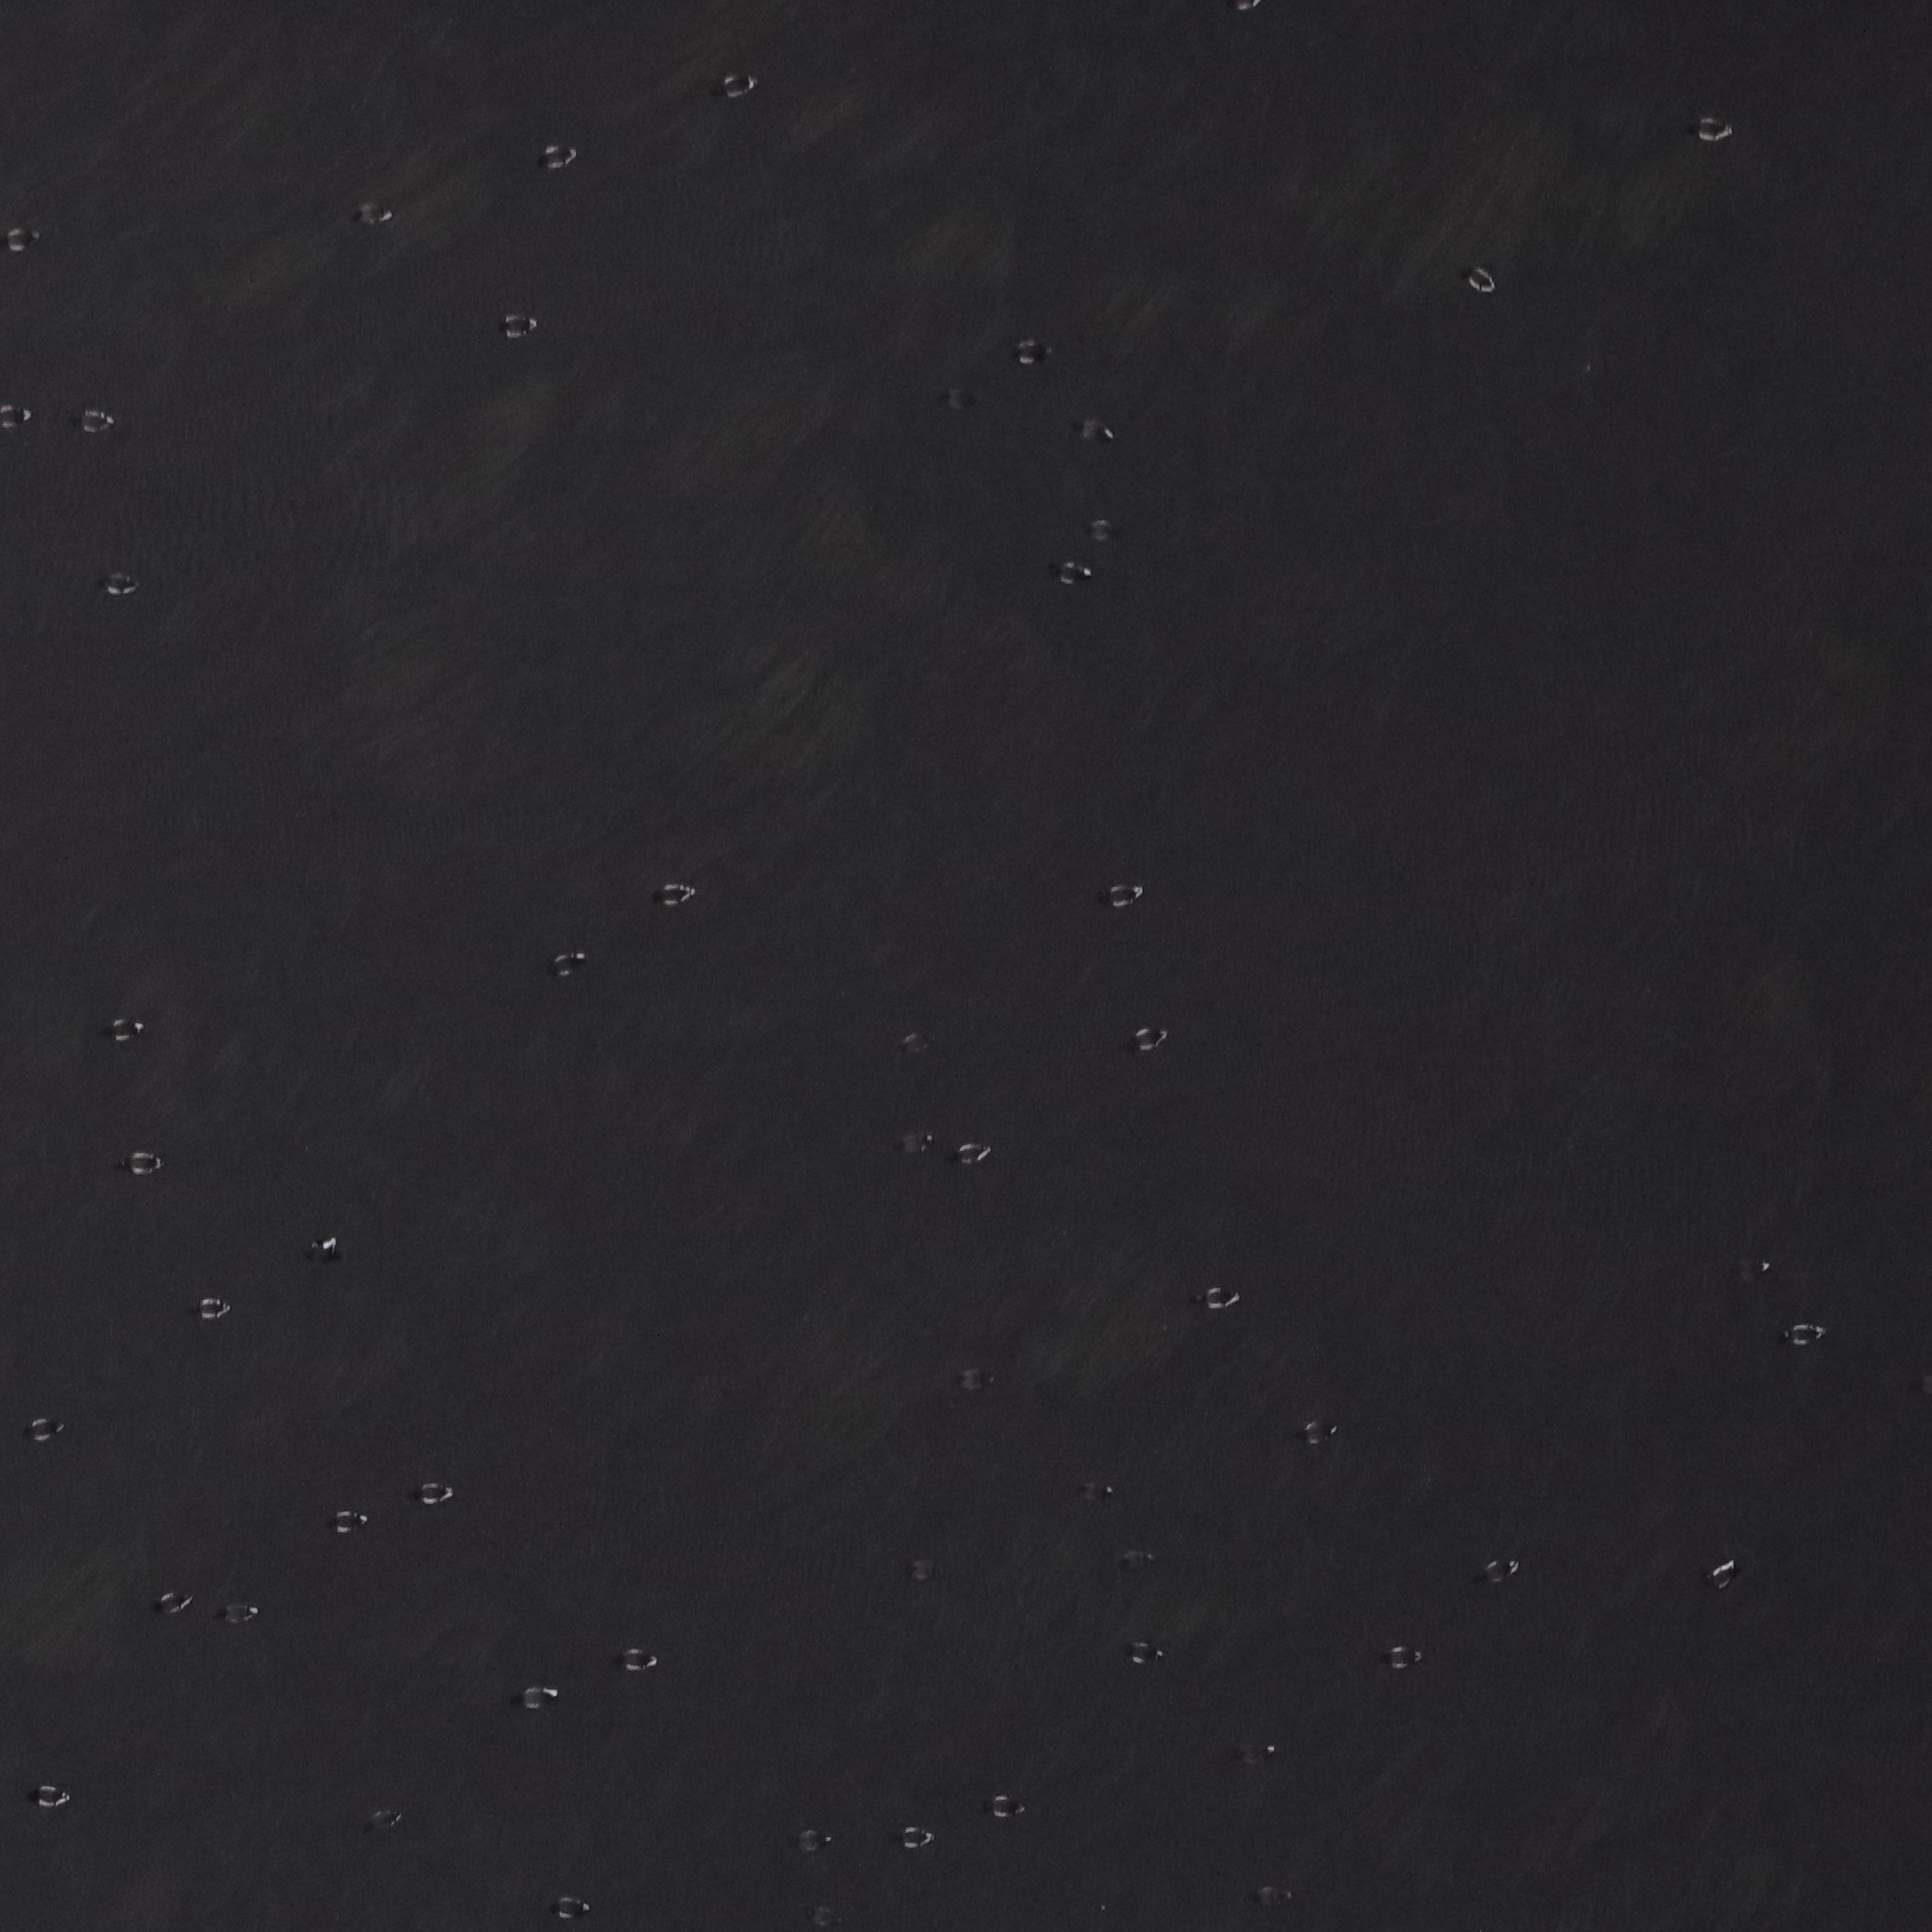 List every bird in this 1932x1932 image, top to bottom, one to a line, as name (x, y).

brant (738, 89)
brant (1712, 130)
brant (559, 158)
brant (372, 213)
brant (20, 239)
brant (1481, 280)
brant (519, 325)
brant (1031, 352)
brant (961, 397)
brant (11, 417)
brant (95, 423)
brant (1093, 433)
brant (1100, 532)
brant (1074, 573)
brant (118, 583)
brant (673, 895)
brant (1123, 896)
brant (567, 963)
brant (126, 1031)
brant (914, 1039)
brant (1149, 1041)
brant (919, 1143)
brant (970, 1157)
brant (142, 1165)
brant (325, 1251)
brant (1751, 1267)
brant (1218, 1300)
brant (212, 1308)
brant (1803, 1335)
brant (969, 1382)
brant (1931, 1385)
brant (44, 1431)
brant (1317, 1432)
brant (1098, 1488)
brant (432, 1493)
brant (347, 1523)
brant (1134, 1561)
brant (1498, 1570)
brant (927, 1574)
brant (1723, 1575)
brant (173, 1604)
brant (233, 1611)
brant (1145, 1653)
brant (1402, 1658)
brant (639, 1660)
brant (537, 1697)
brant (1252, 1754)
brant (51, 1797)
brant (1004, 1808)
brant (387, 1818)
brant (914, 1837)
brant (813, 1842)
brant (1271, 1897)
brant (572, 1909)
brant (823, 1917)